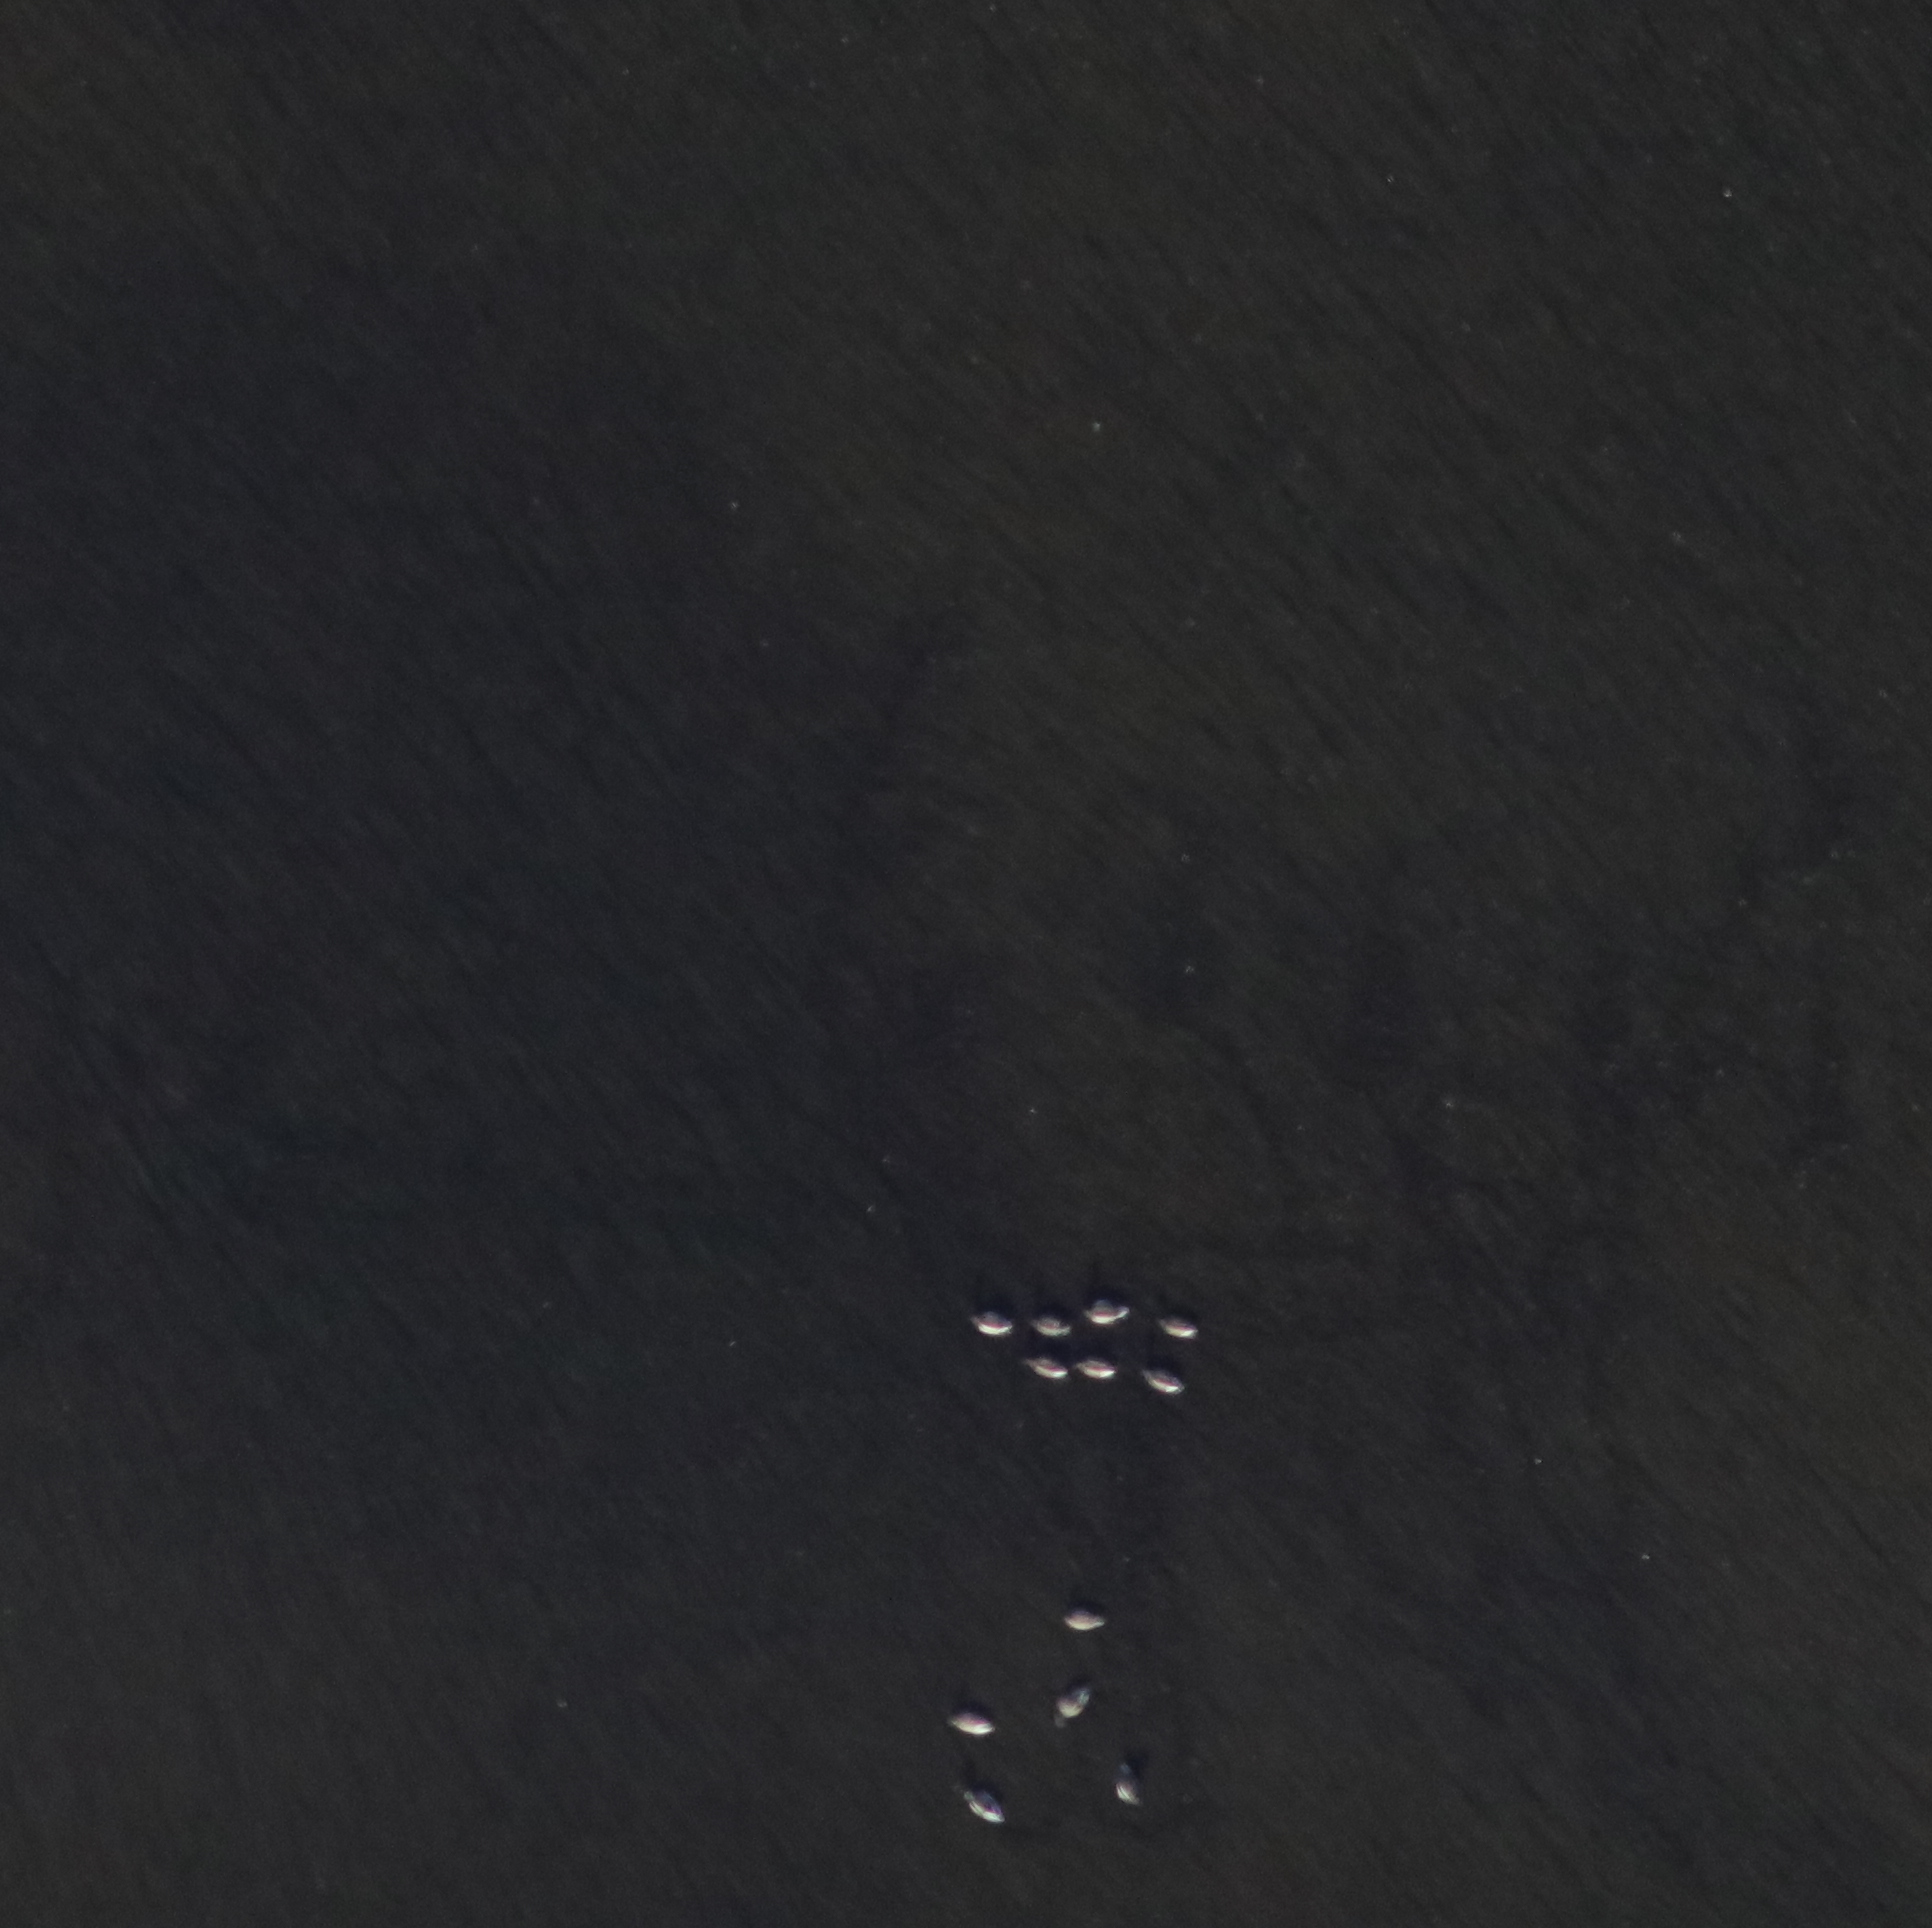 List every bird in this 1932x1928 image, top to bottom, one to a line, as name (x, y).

brant (1103, 1311)
brant (994, 1322)
brant (1177, 1325)
brant (1053, 1327)
brant (1092, 1368)
brant (1053, 1370)
brant (1163, 1378)
brant (1080, 1623)
brant (1076, 1705)
brant (966, 1724)
brant (1128, 1786)
brant (982, 1803)